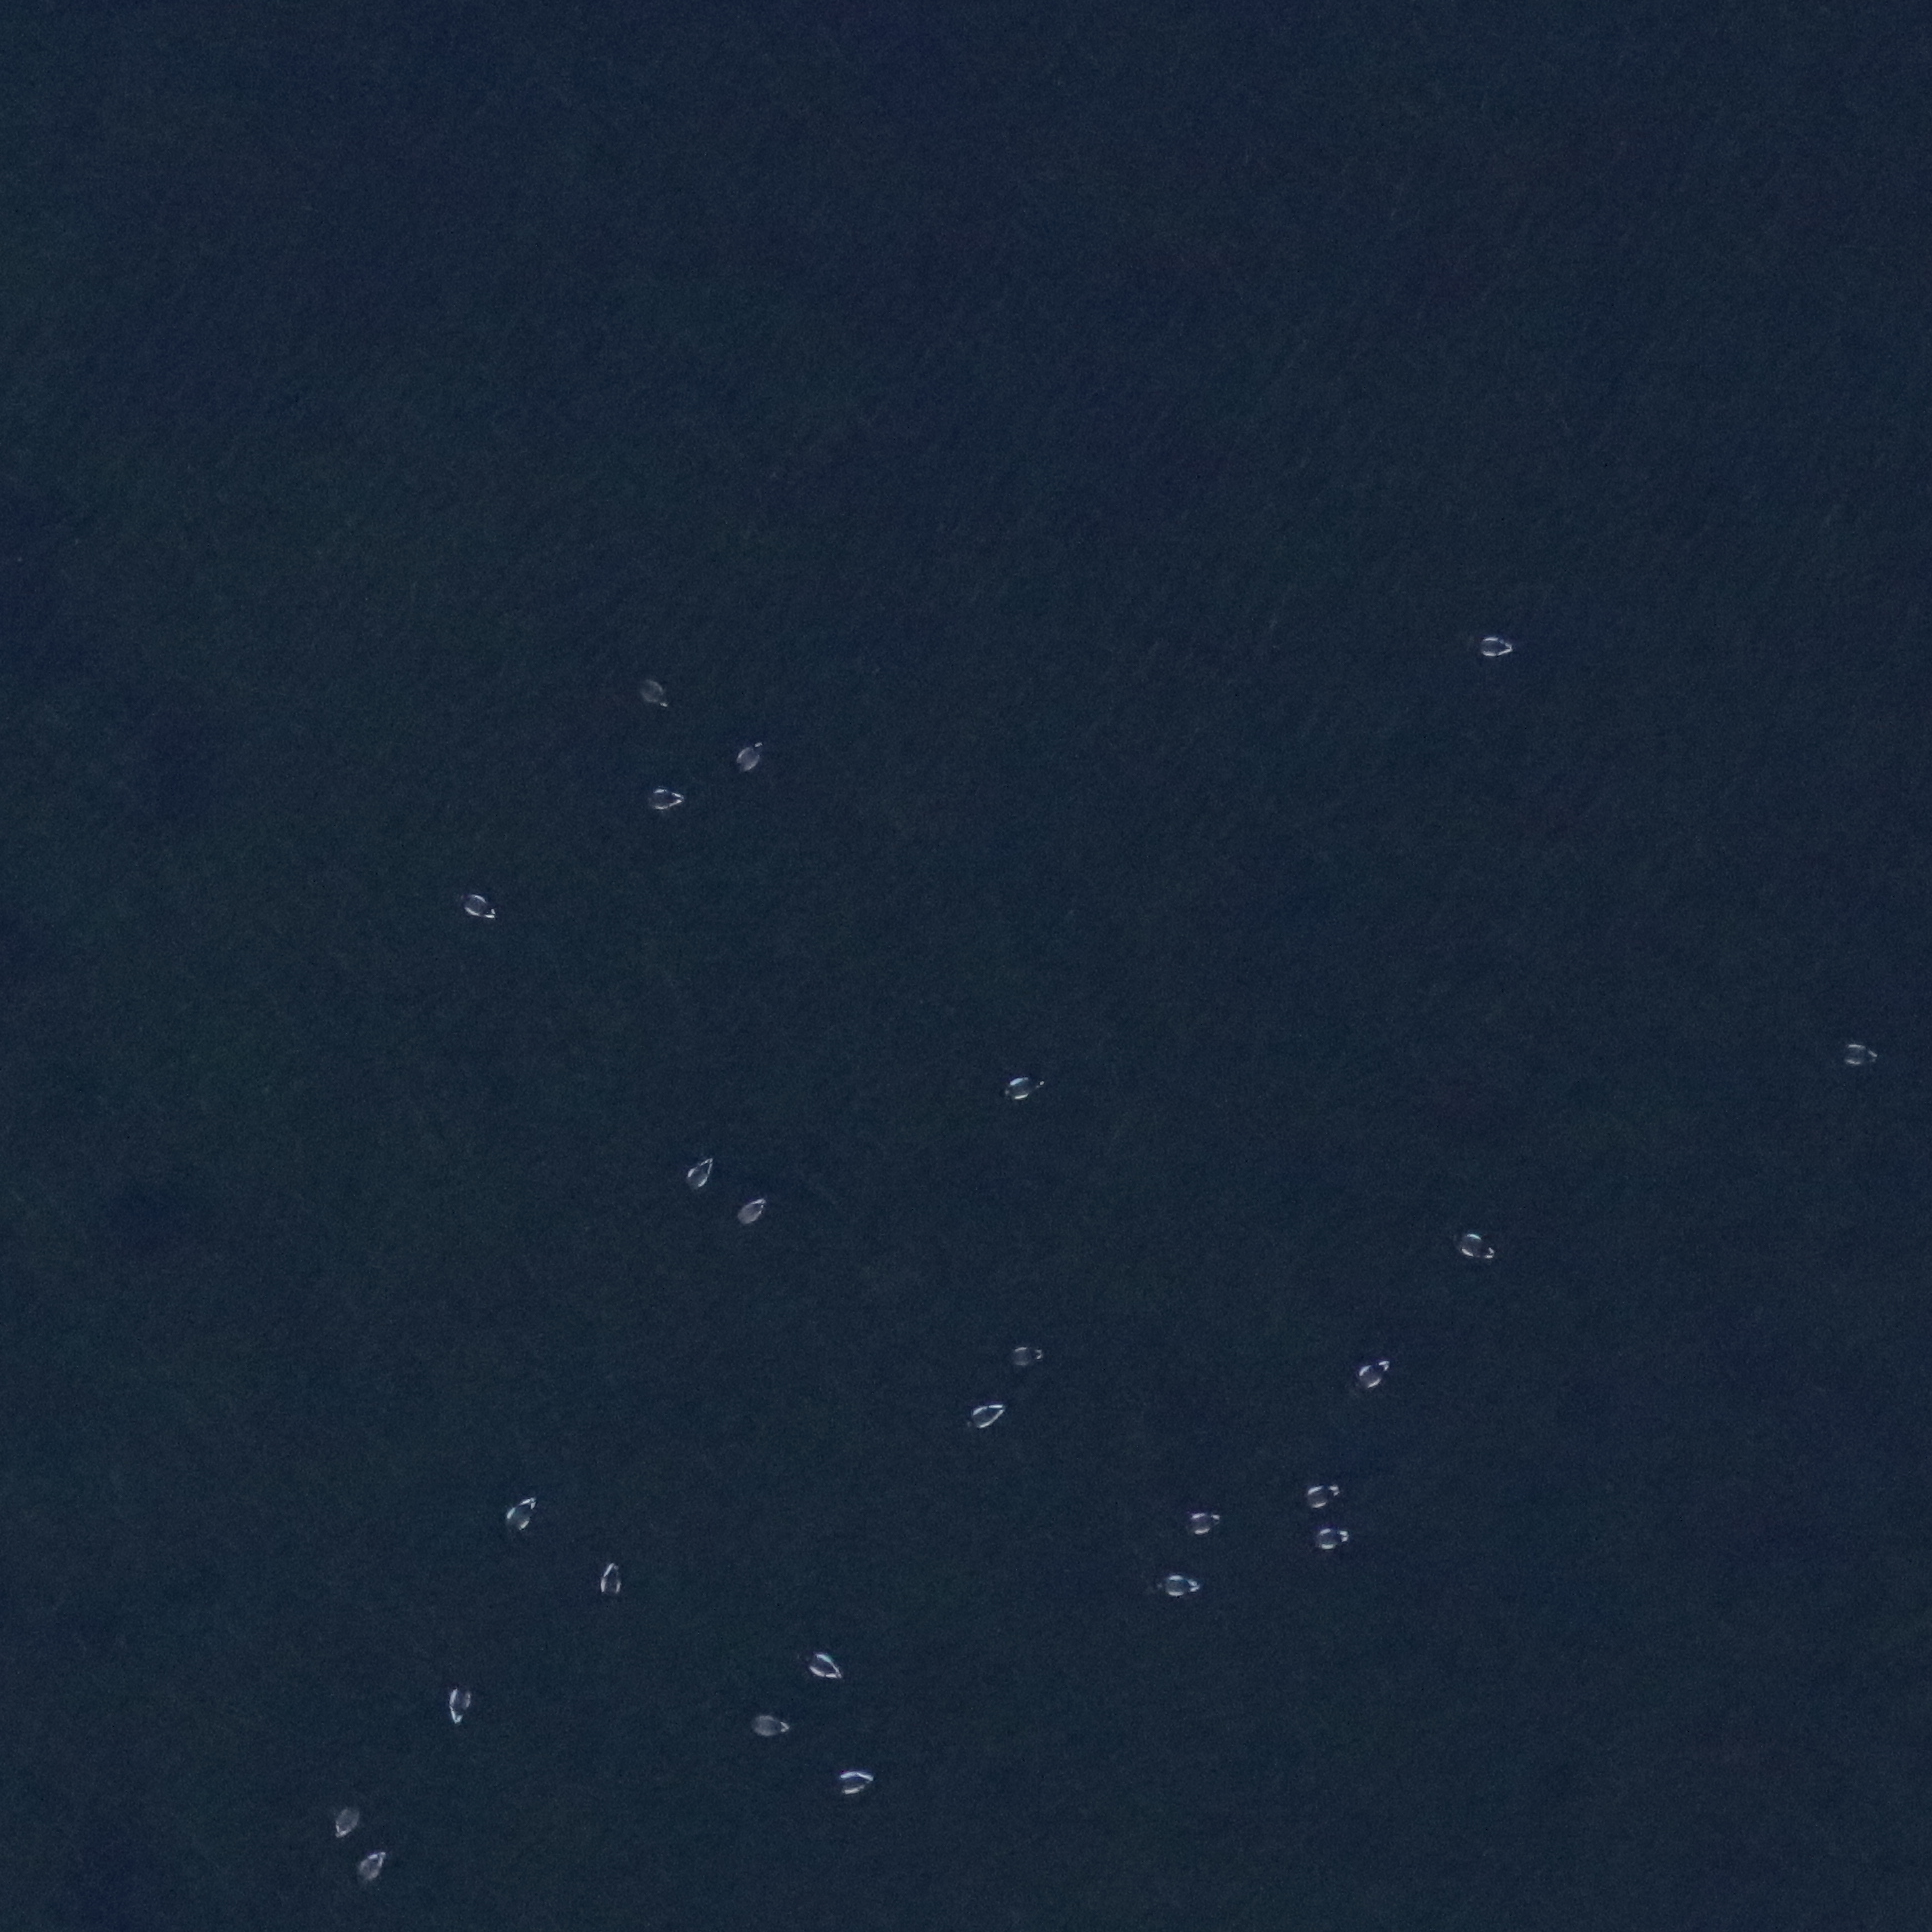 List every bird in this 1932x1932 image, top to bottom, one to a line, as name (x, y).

brant (1491, 648)
brant (653, 692)
brant (749, 756)
brant (663, 797)
brant (477, 905)
brant (1857, 1053)
brant (1023, 1088)
brant (699, 1175)
brant (752, 1212)
brant (1474, 1246)
brant (1025, 1355)
brant (1371, 1374)
brant (985, 1415)
brant (1320, 1498)
brant (519, 1514)
brant (1200, 1522)
brant (1330, 1538)
brant (611, 1580)
brant (1177, 1586)
brant (822, 1665)
brant (460, 1703)
brant (769, 1724)
brant (855, 1782)
brant (345, 1822)
brant (368, 1866)